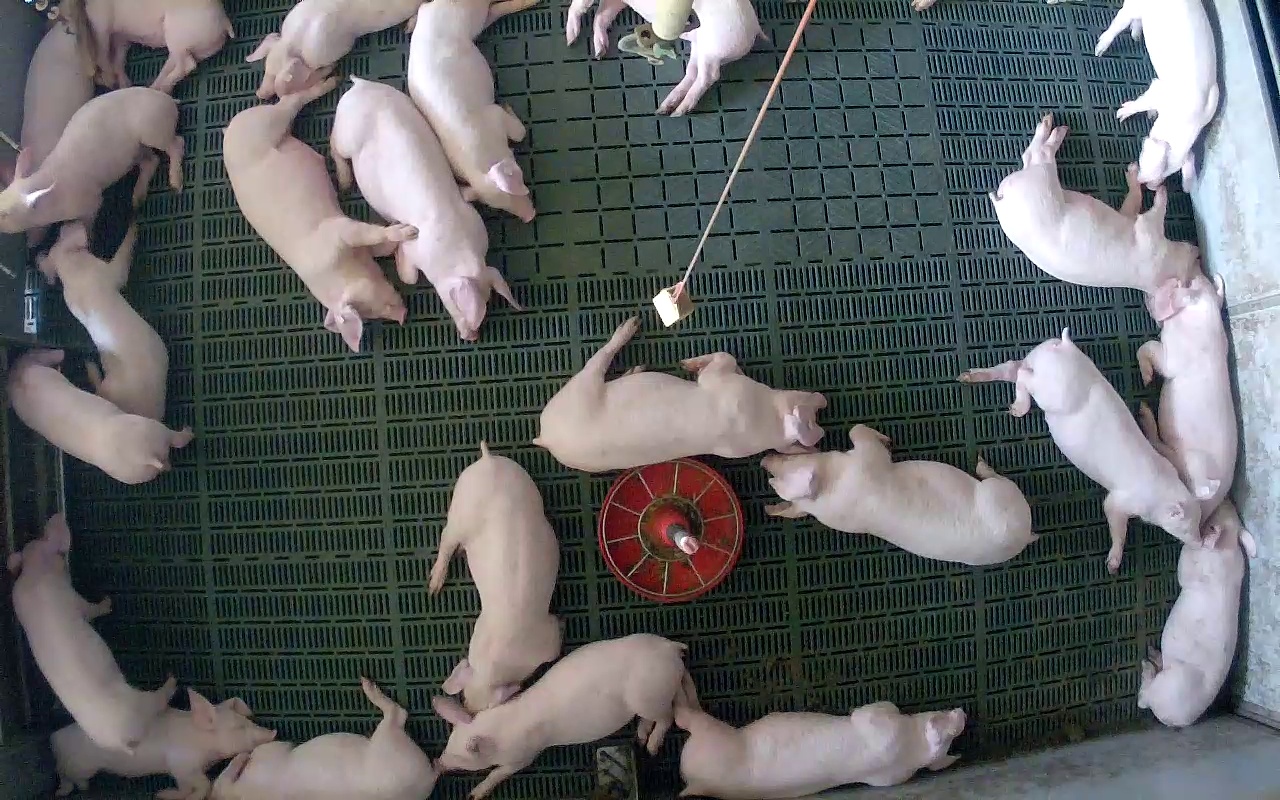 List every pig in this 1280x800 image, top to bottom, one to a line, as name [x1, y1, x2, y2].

pig [407, 0, 536, 223]
pig [1095, 0, 1221, 195]
pig [46, 1, 236, 95]
pig [249, 2, 429, 102]
pig [566, 2, 770, 119]
pig [3, 23, 95, 250]
pig [328, 75, 521, 344]
pig [223, 80, 422, 355]
pig [1, 87, 186, 234]
pig [987, 113, 1203, 322]
pig [35, 221, 174, 419]
pig [1135, 259, 1238, 528]
pig [529, 318, 828, 476]
pig [956, 324, 1221, 572]
pig [7, 349, 198, 485]
pig [757, 425, 1038, 566]
pig [425, 441, 563, 713]
pig [1135, 496, 1258, 732]
pig [3, 512, 177, 757]
pig [433, 630, 688, 798]
pig [672, 666, 969, 798]
pig [204, 676, 443, 799]
pig [49, 687, 280, 798]